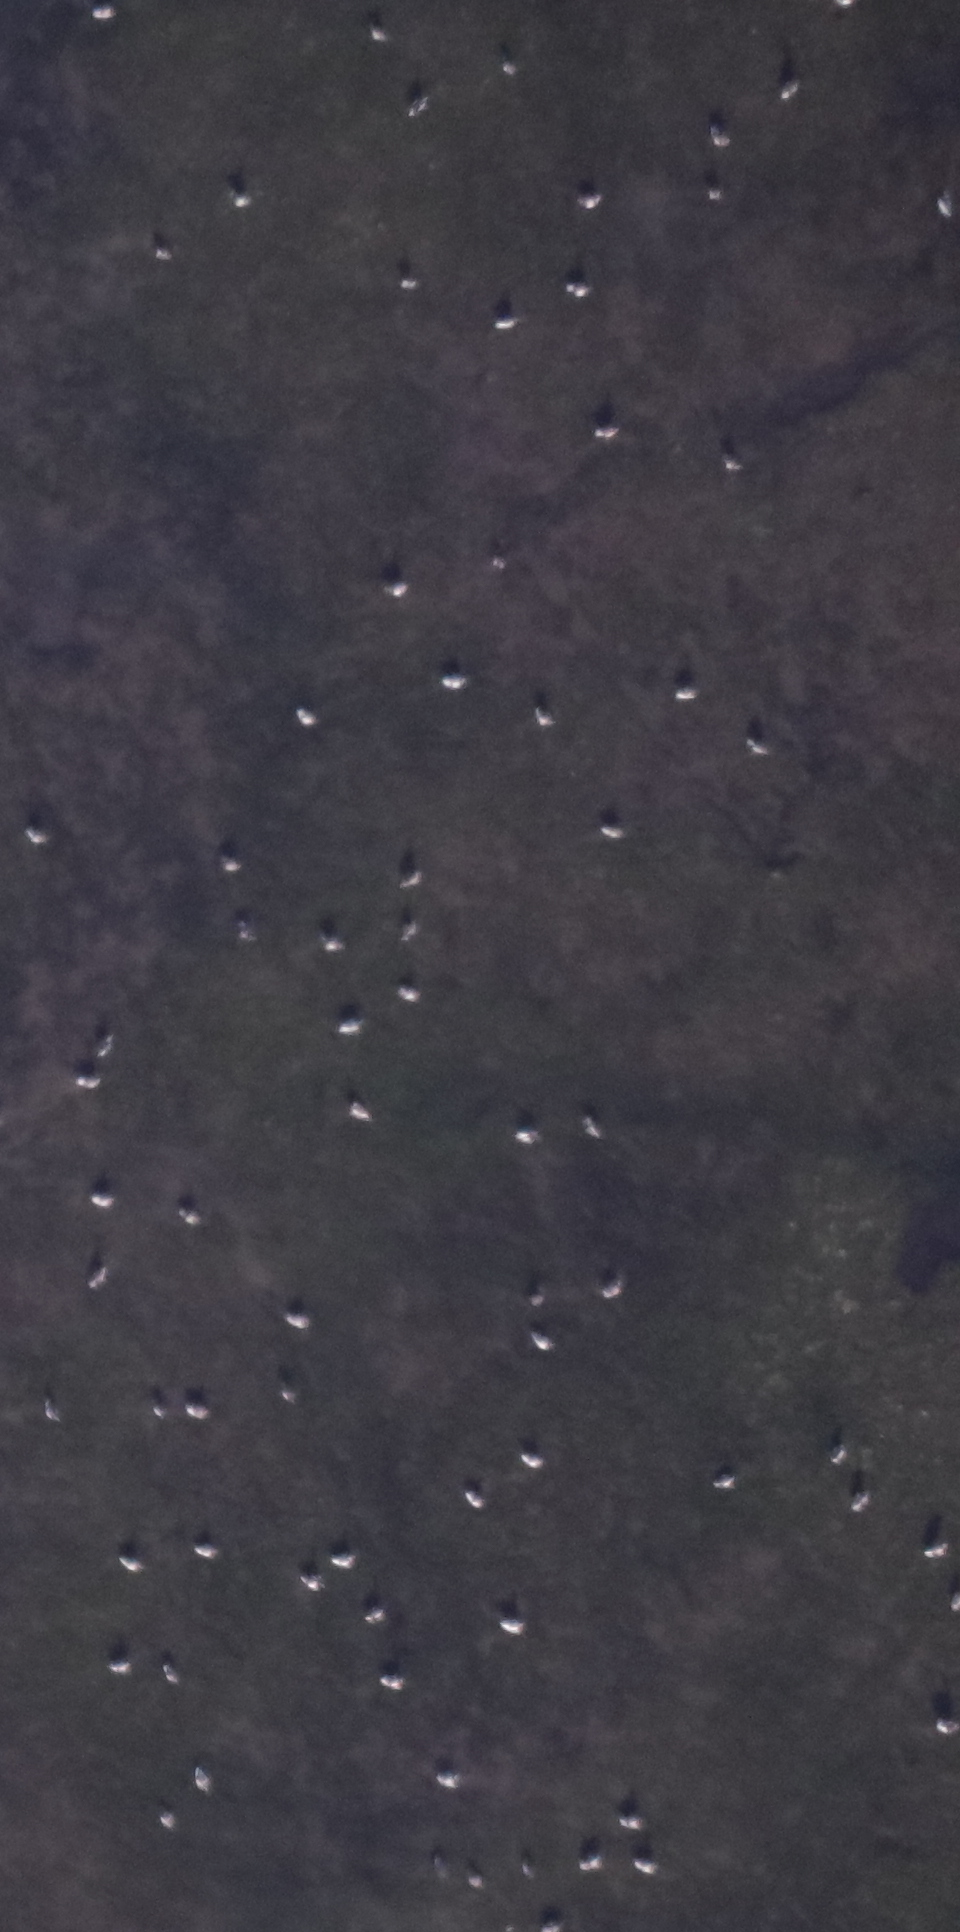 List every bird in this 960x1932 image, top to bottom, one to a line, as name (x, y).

brant (104, 9)
brant (387, 36)
brant (511, 66)
brant (789, 93)
brant (418, 111)
brant (715, 143)
brant (244, 198)
brant (709, 201)
brant (596, 204)
brant (949, 206)
brant (161, 257)
brant (419, 284)
brant (583, 294)
brant (504, 325)
brant (612, 426)
brant (733, 460)
brant (496, 560)
brant (402, 588)
brant (456, 675)
brant (687, 688)
brant (317, 712)
brant (545, 716)
brant (765, 752)
brant (615, 830)
brant (37, 835)
brant (236, 866)
brant (413, 879)
brant (245, 927)
brant (408, 937)
brant (335, 948)
brant (404, 994)
brant (351, 1024)
brant (100, 1046)
brant (85, 1083)
brant (369, 1106)
brant (588, 1125)
brant (526, 1131)
brant (111, 1195)
brant (188, 1220)
brant (99, 1271)
brant (617, 1283)
brant (538, 1304)
brant (306, 1317)
brant (555, 1338)
brant (295, 1390)
brant (208, 1402)
brant (160, 1412)
brant (54, 1413)
brant (838, 1454)
brant (531, 1457)
brant (725, 1484)
brant (865, 1506)
brant (489, 1507)
brant (211, 1555)
brant (939, 1557)
brant (139, 1561)
brant (357, 1567)
brant (318, 1586)
brant (376, 1618)
brant (505, 1625)
brant (120, 1670)
brant (393, 1671)
brant (171, 1675)
brant (949, 1730)
brant (452, 1777)
brant (210, 1794)
brant (175, 1825)
brant (630, 1827)
brant (529, 1858)
brant (592, 1858)
brant (444, 1864)
brant (649, 1874)
brant (477, 1881)
brant (551, 1924)